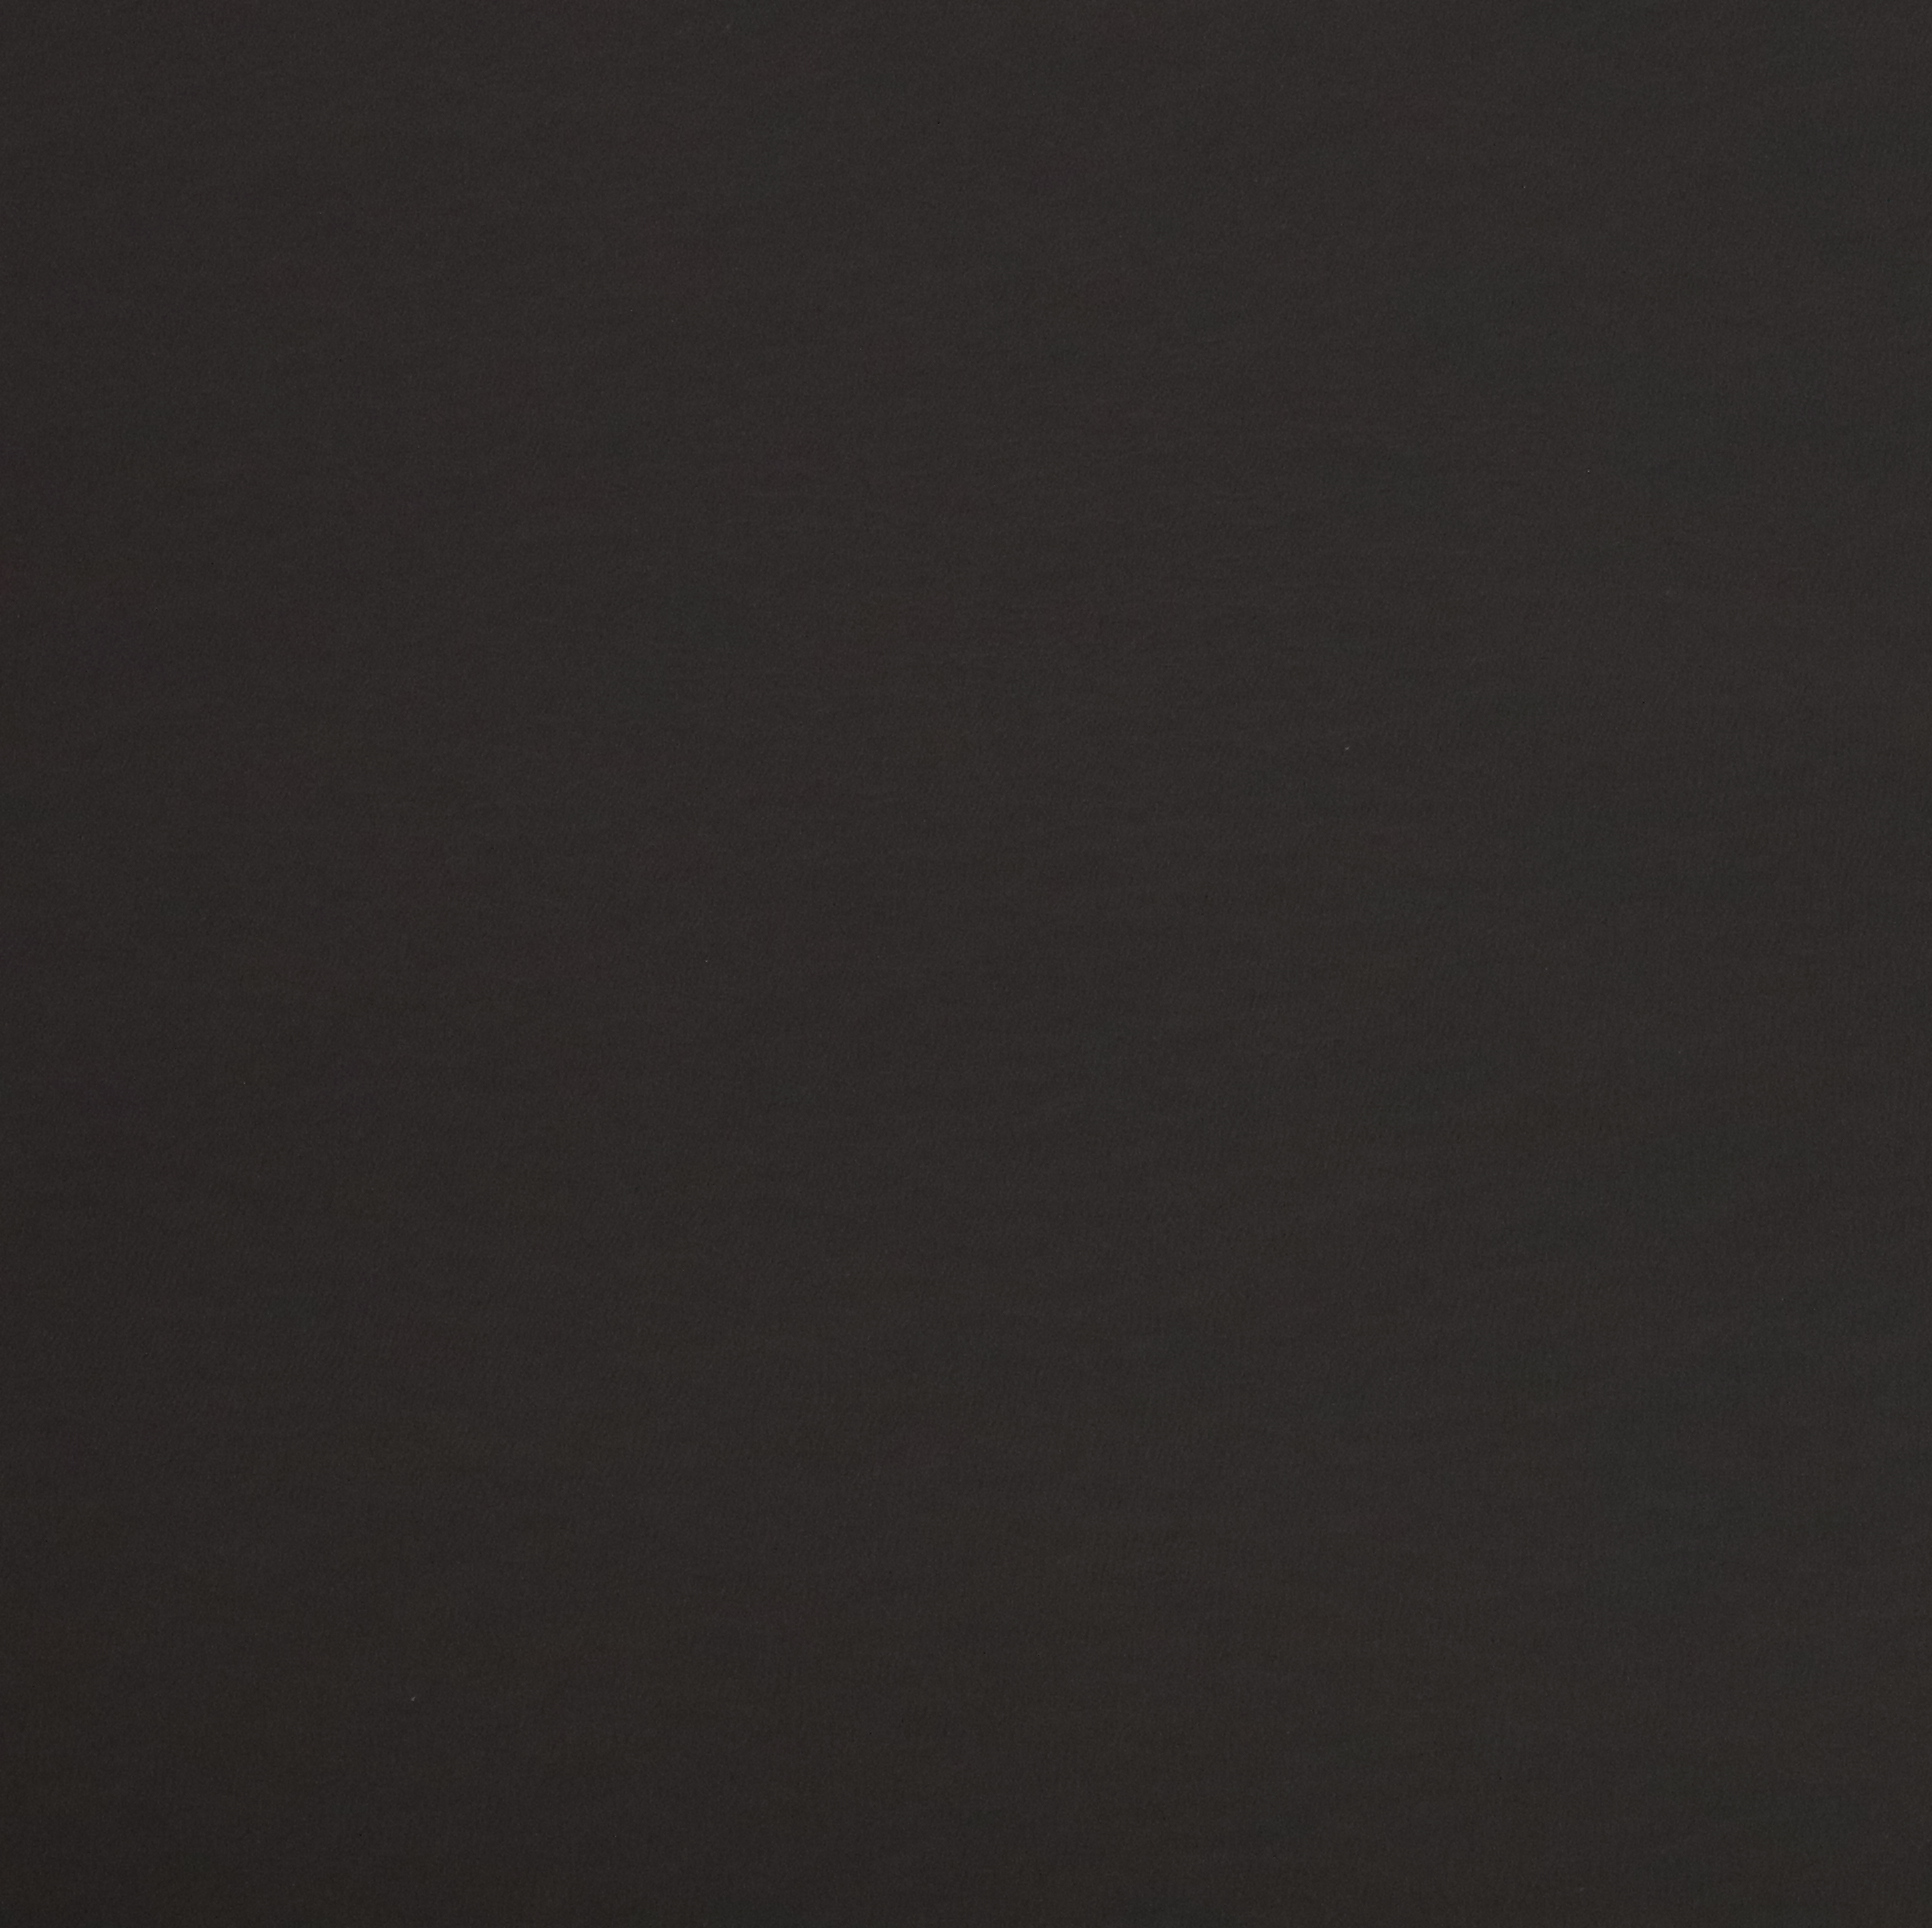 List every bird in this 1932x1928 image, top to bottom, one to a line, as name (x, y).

None